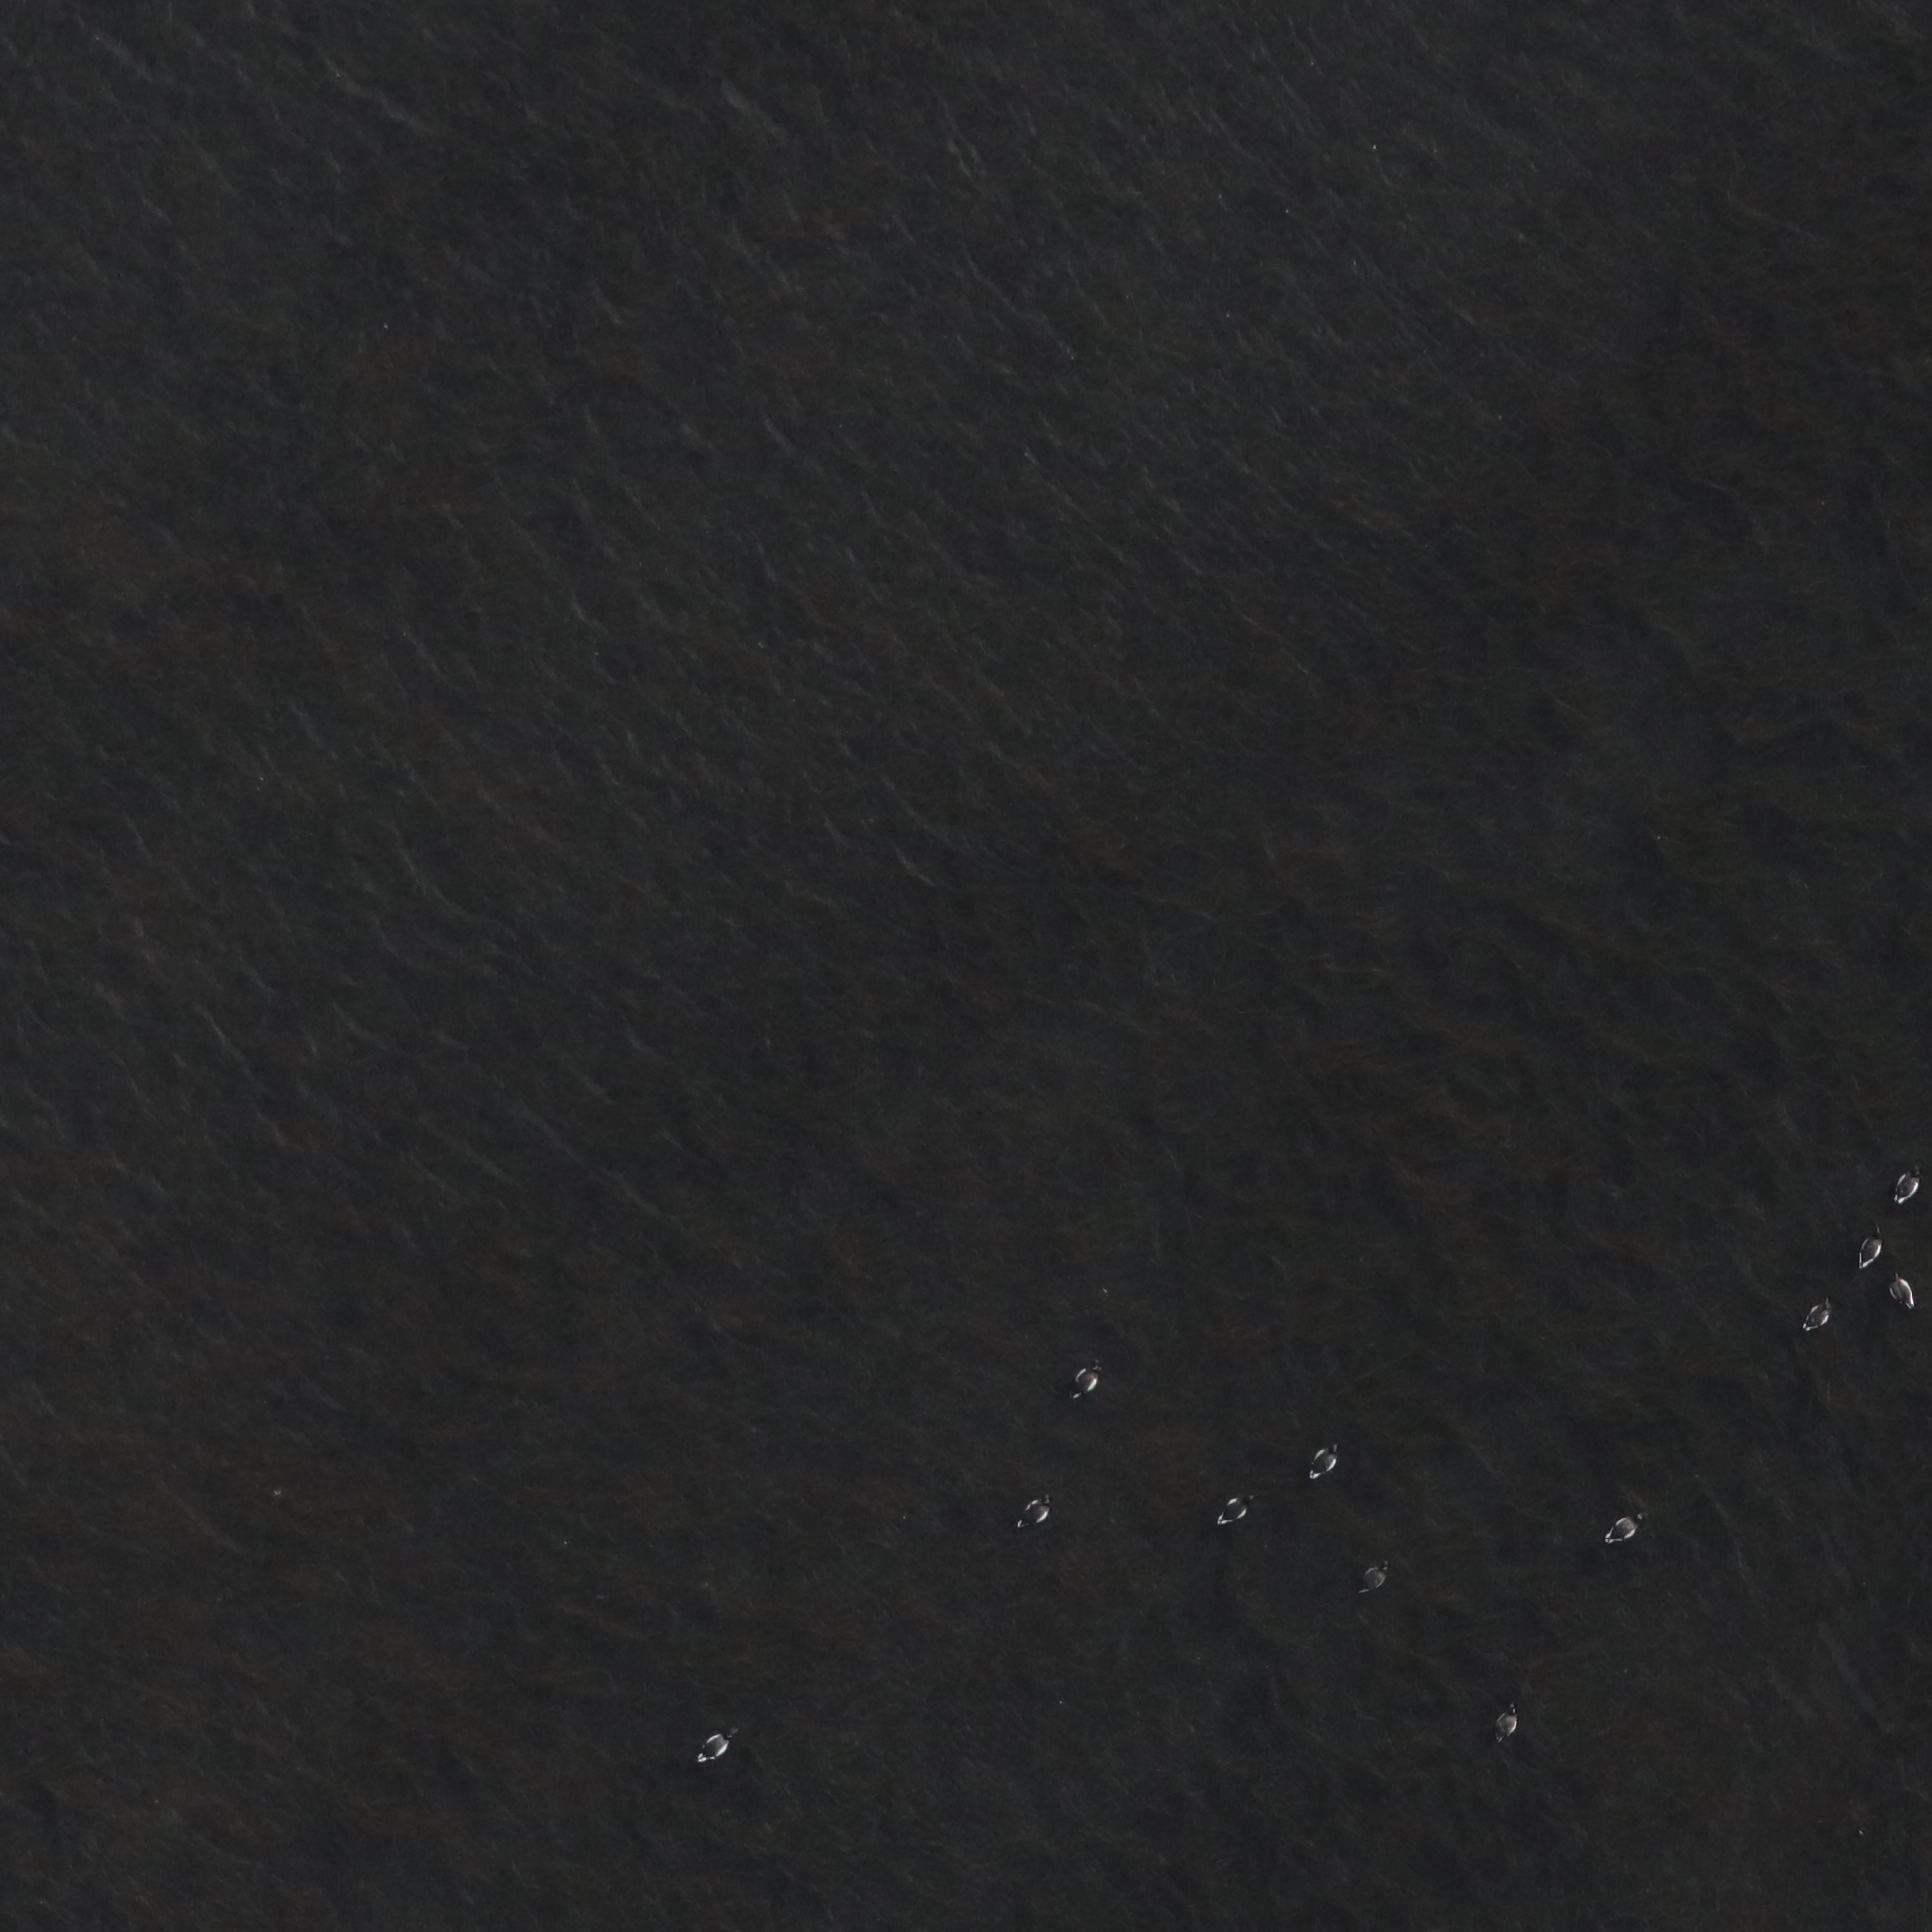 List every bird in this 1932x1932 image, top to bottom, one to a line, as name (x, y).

brant (1907, 1186)
brant (1871, 1249)
brant (1903, 1290)
brant (1818, 1315)
brant (1086, 1382)
brant (1325, 1462)
brant (1236, 1510)
brant (1035, 1511)
brant (1625, 1528)
brant (1373, 1577)
brant (1507, 1721)
brant (716, 1746)